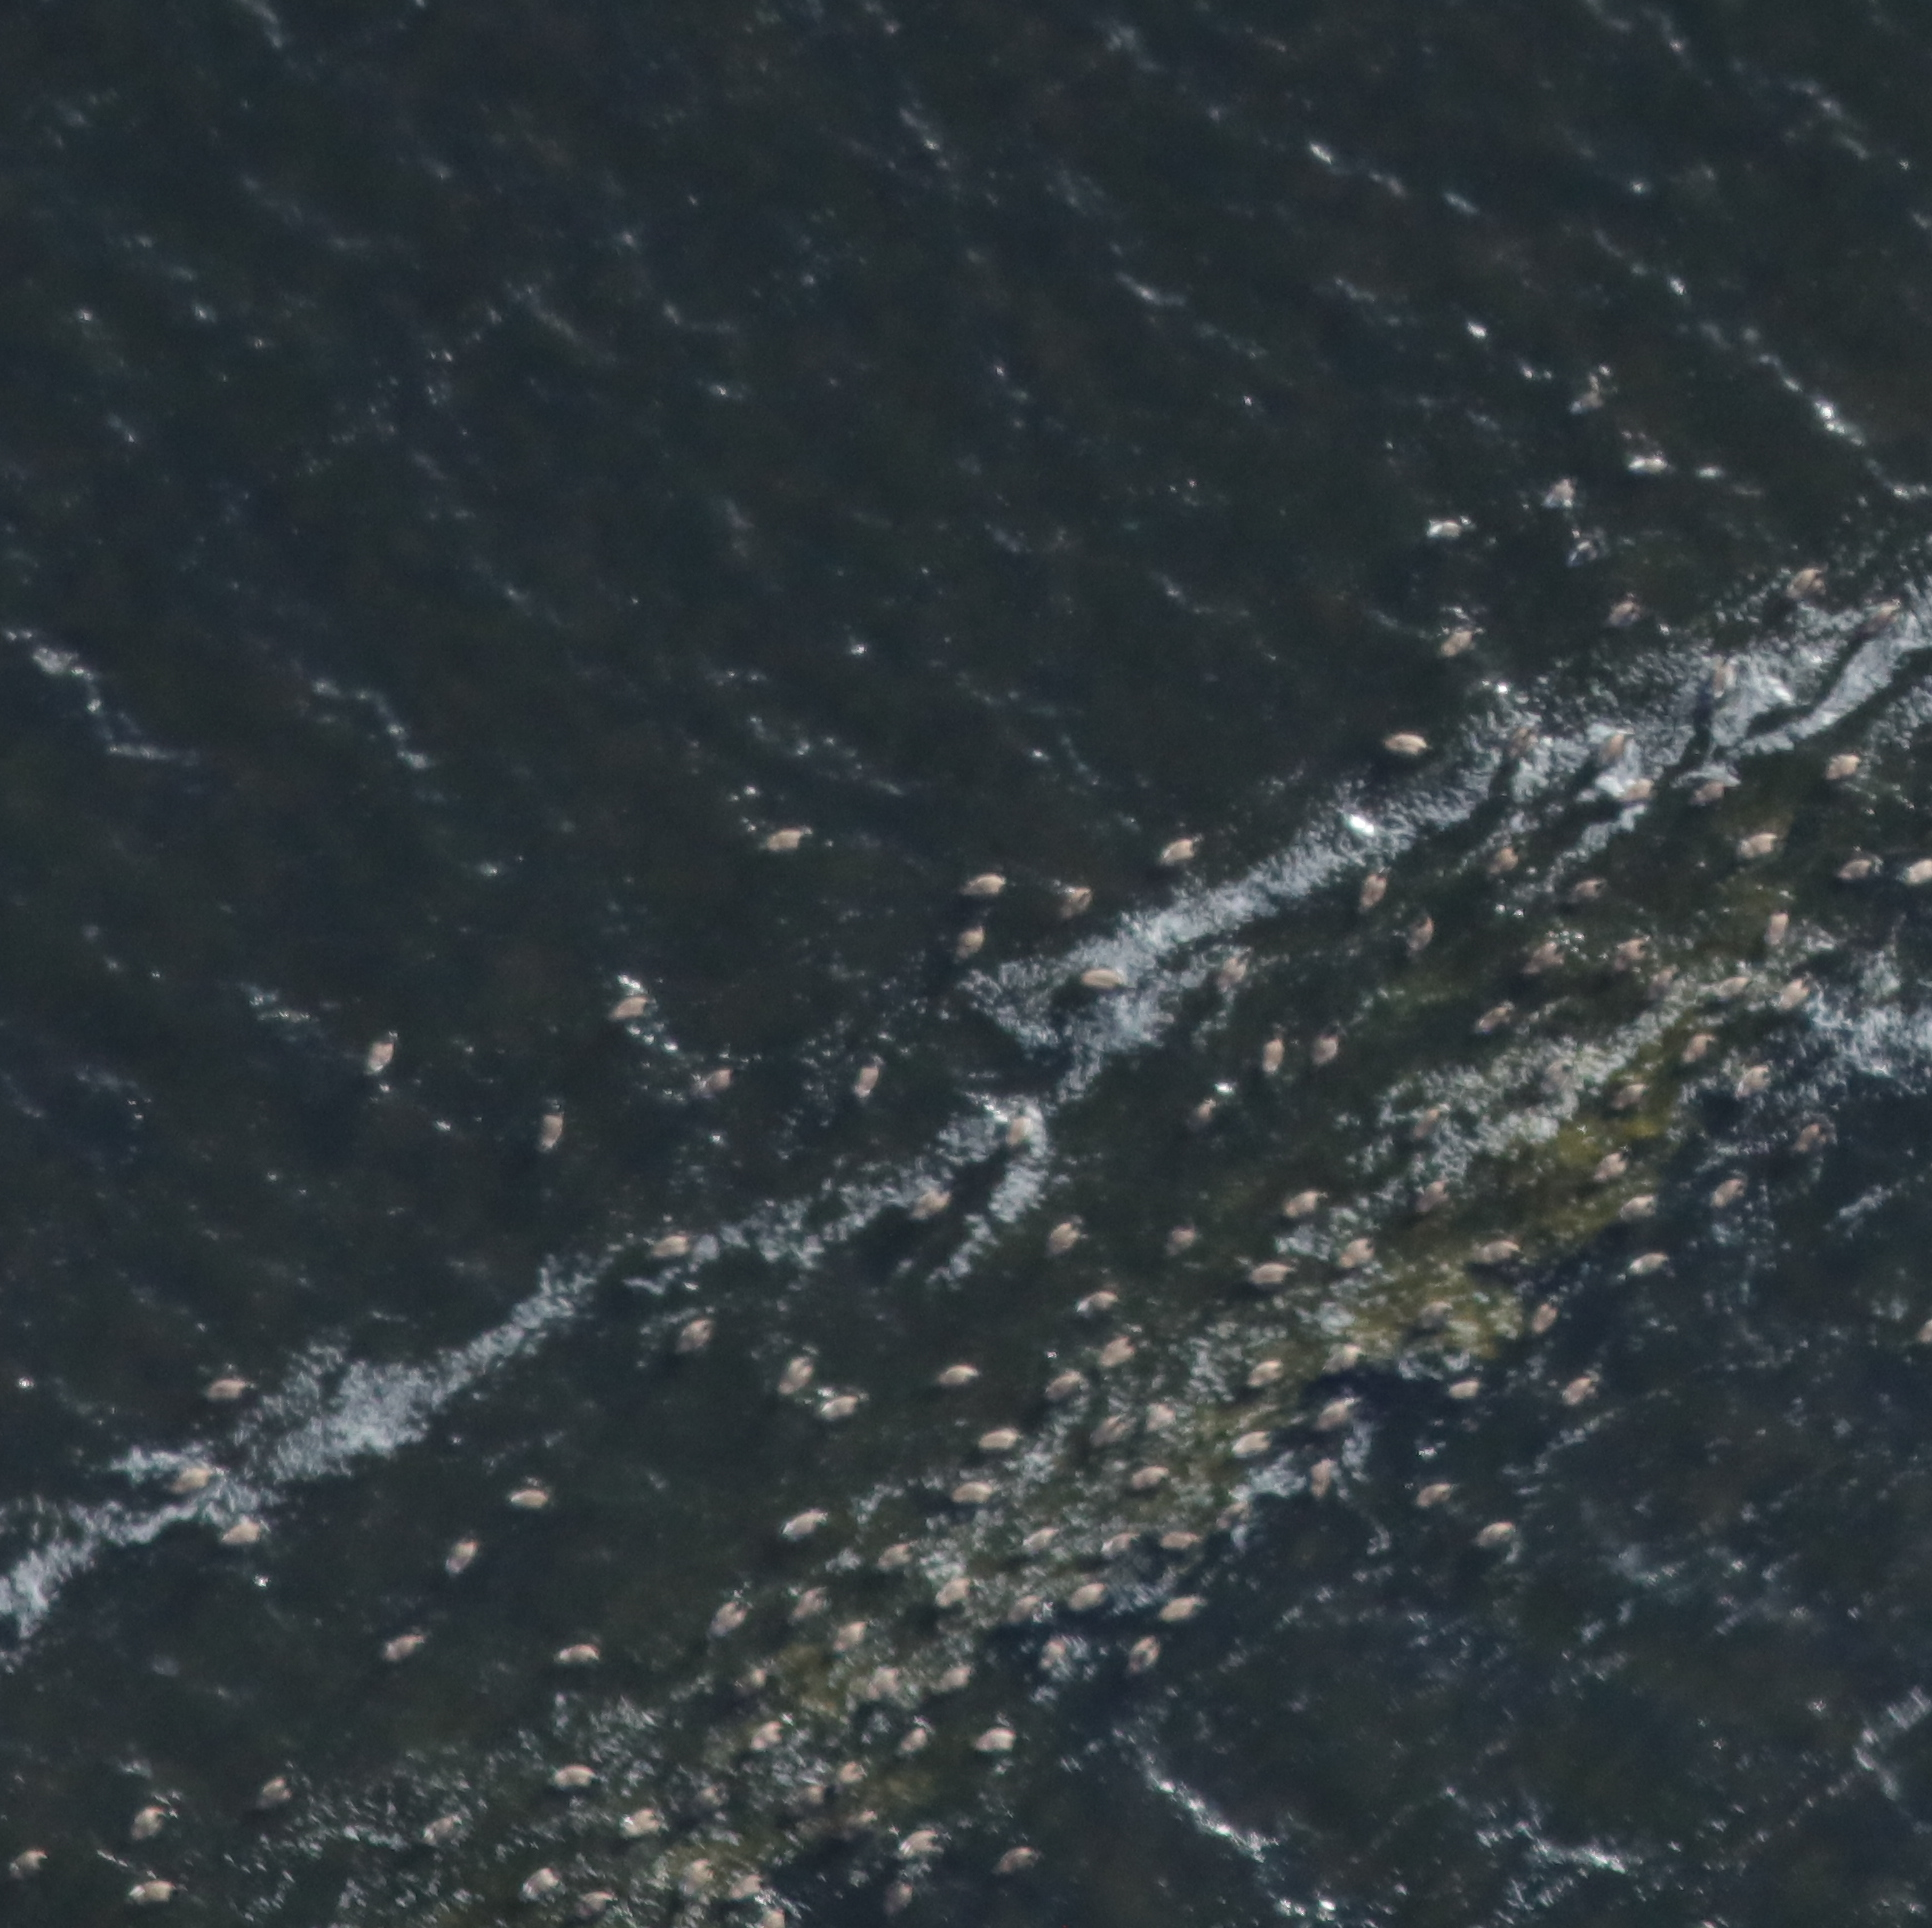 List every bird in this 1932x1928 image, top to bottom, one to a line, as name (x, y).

brant (1593, 404)
brant (1648, 469)
brant (1561, 493)
brant (1450, 531)
brant (1586, 552)
Canada goose (1805, 584)
Canada goose (1618, 616)
Canada goose (1880, 619)
Canada goose (1458, 643)
Canada goose (1718, 677)
Canada goose (1411, 744)
Canada goose (1518, 748)
Canada goose (1615, 749)
Canada goose (1844, 770)
Canada goose (1638, 791)
Canada goose (1703, 794)
Canada goose (792, 843)
Canada goose (1760, 847)
Canada goose (1182, 848)
Canada goose (1500, 860)
Canada goose (1862, 870)
Canada goose (1922, 872)
Canada goose (991, 886)
Canada goose (1372, 889)
Canada goose (1588, 889)
Canada goose (1075, 896)
Canada goose (1773, 920)
Canada goose (1420, 935)
Canada goose (974, 943)
Canada goose (1635, 954)
Canada goose (1538, 957)
Canada goose (1233, 973)
Canada goose (1102, 985)
Canada goose (1663, 985)
Canada goose (1735, 990)
Canada goose (1800, 992)
Canada goose (632, 1007)
Canada goose (1491, 1022)
Canada goose (1691, 1045)
Canada goose (1326, 1049)
Canada goose (1271, 1055)
Canada goose (384, 1059)
Canada goose (1751, 1081)
Canada goose (866, 1083)
Canada goose (723, 1084)
Canada goose (1635, 1091)
Canada goose (1201, 1115)
Canada goose (1020, 1126)
Canada goose (1428, 1127)
Canada goose (549, 1131)
Canada goose (1809, 1139)
Canada goose (1612, 1167)
Canada goose (1733, 1188)
Canada goose (1433, 1201)
Canada goose (935, 1202)
Canada goose (1305, 1205)
Canada goose (1641, 1205)
Canada goose (1062, 1238)
Canada goose (1178, 1238)
Canada goose (1496, 1247)
Canada goose (667, 1248)
Canada goose (1355, 1255)
Canada goose (1651, 1264)
Canada goose (1269, 1272)
Canada goose (1100, 1305)
Canada goose (1537, 1318)
Canada goose (1435, 1321)
Canada goose (699, 1337)
Canada goose (1117, 1358)
Canada goose (1342, 1361)
Canada goose (1270, 1372)
Canada goose (801, 1374)
Canada goose (955, 1376)
Canada goose (1058, 1388)
Canada goose (223, 1390)
Canada goose (1469, 1390)
Canada goose (1580, 1391)
Canada goose (840, 1407)
Canada goose (1338, 1415)
Canada goose (1161, 1416)
Canada goose (1111, 1437)
Canada goose (998, 1441)
Canada goose (1250, 1449)
Canada goose (1319, 1475)
Canada goose (183, 1477)
Canada goose (1147, 1477)
Canada goose (967, 1491)
Canada goose (1434, 1495)
Canada goose (531, 1499)
Canada goose (804, 1526)
Canada goose (248, 1531)
Canada goose (1172, 1538)
Canada goose (1036, 1539)
Canada goose (1113, 1547)
Canada goose (466, 1548)
Canada goose (899, 1559)
Canada goose (952, 1595)
Canada goose (1088, 1598)
Canada goose (806, 1610)
Canada goose (1184, 1611)
Canada goose (1024, 1613)
Canada goose (726, 1618)
Canada goose (850, 1632)
Canada goose (408, 1646)
Canada goose (1145, 1651)
Canada goose (584, 1656)
Canada goose (1056, 1657)
Canada goose (955, 1679)
Canada goose (881, 1681)
Canada goose (752, 1687)
Canada goose (775, 1734)
Canada goose (1006, 1745)
Canada goose (915, 1747)
Canada goose (851, 1778)
Canada goose (569, 1783)
Canada goose (270, 1793)
Canada goose (700, 1799)
Canada goose (808, 1804)
Canada goose (648, 1821)
Canada goose (152, 1822)
Canada goose (858, 1827)
Canada goose (447, 1828)
Canada goose (921, 1840)
Canada goose (1013, 1862)
Canada goose (32, 1865)
Canada goose (693, 1881)
Canada goose (540, 1884)
Canada goose (749, 1889)
Canada goose (155, 1892)
Canada goose (897, 1896)
Canada goose (591, 1903)
Canada goose (769, 1918)